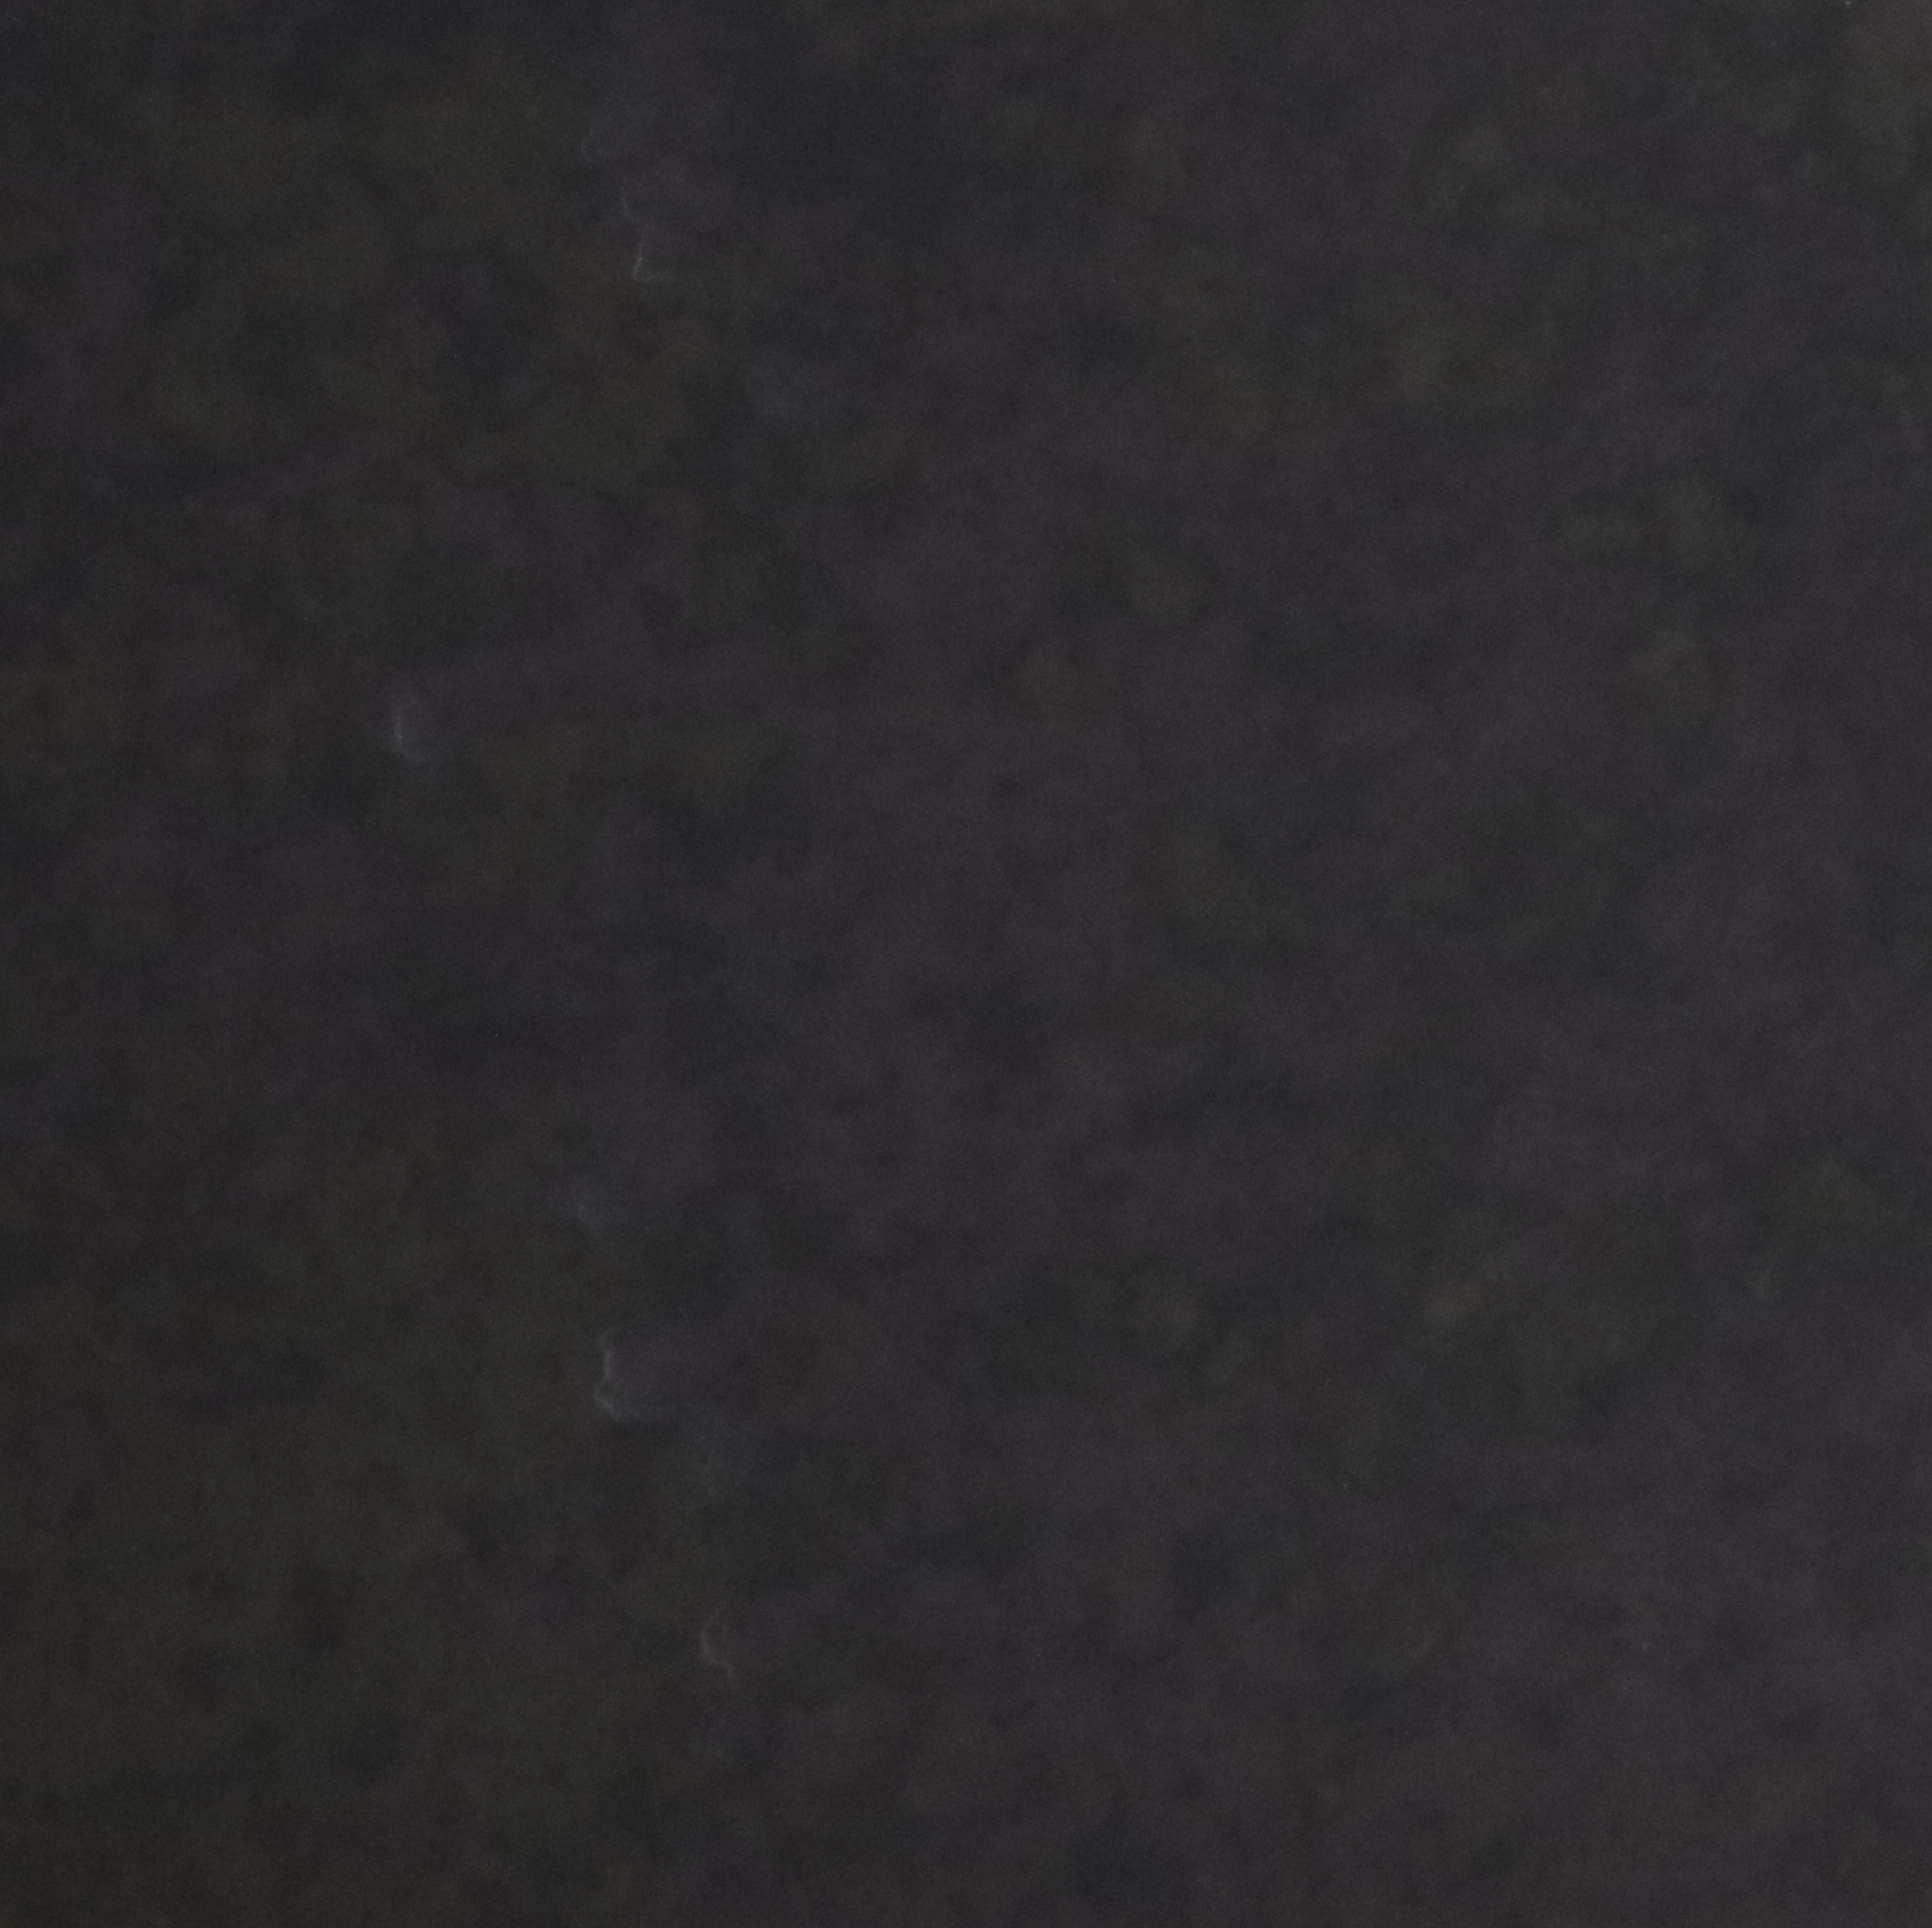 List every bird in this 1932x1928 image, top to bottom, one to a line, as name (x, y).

None